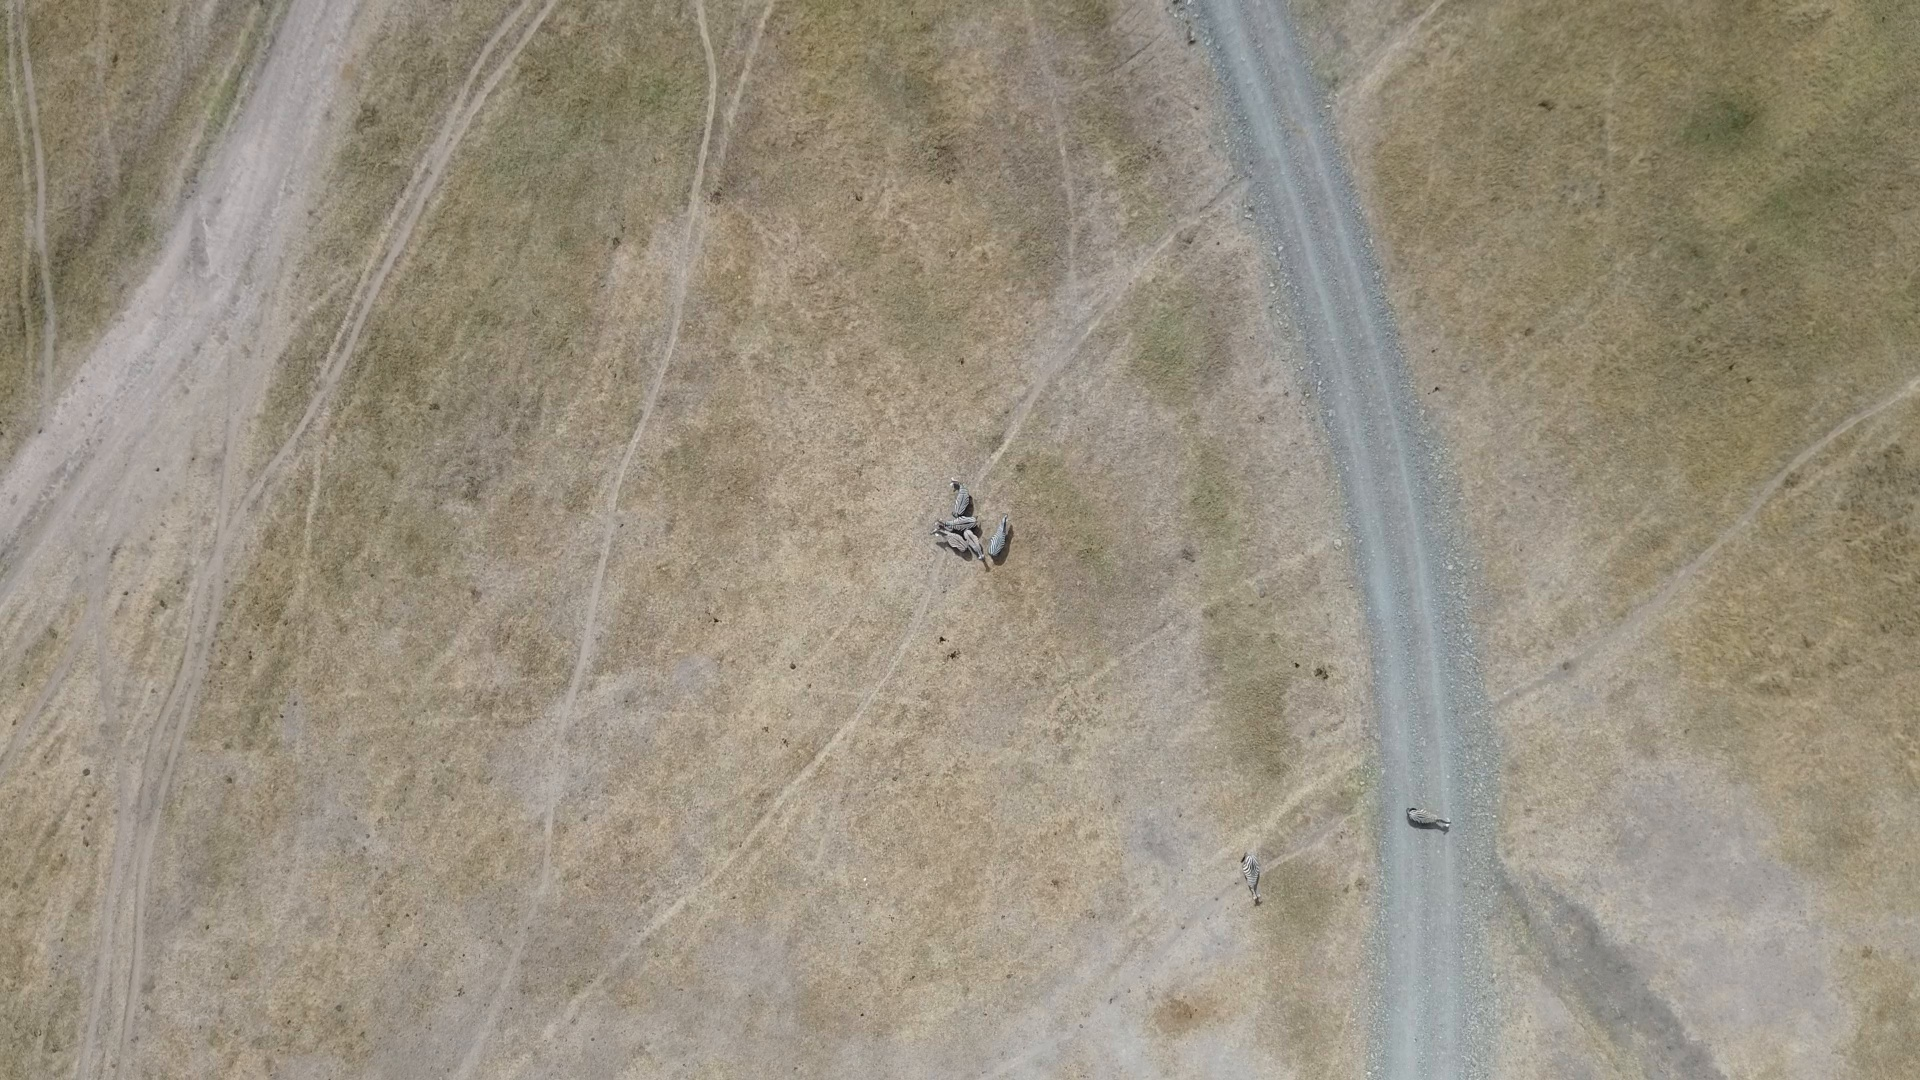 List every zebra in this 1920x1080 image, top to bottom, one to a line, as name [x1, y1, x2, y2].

zebra [949, 478, 968, 516]
zebra [989, 515, 1009, 556]
zebra [930, 517, 979, 534]
zebra [932, 532, 968, 551]
zebra [964, 533, 984, 559]
zebra [1405, 807, 1451, 829]
zebra [1241, 855, 1262, 900]